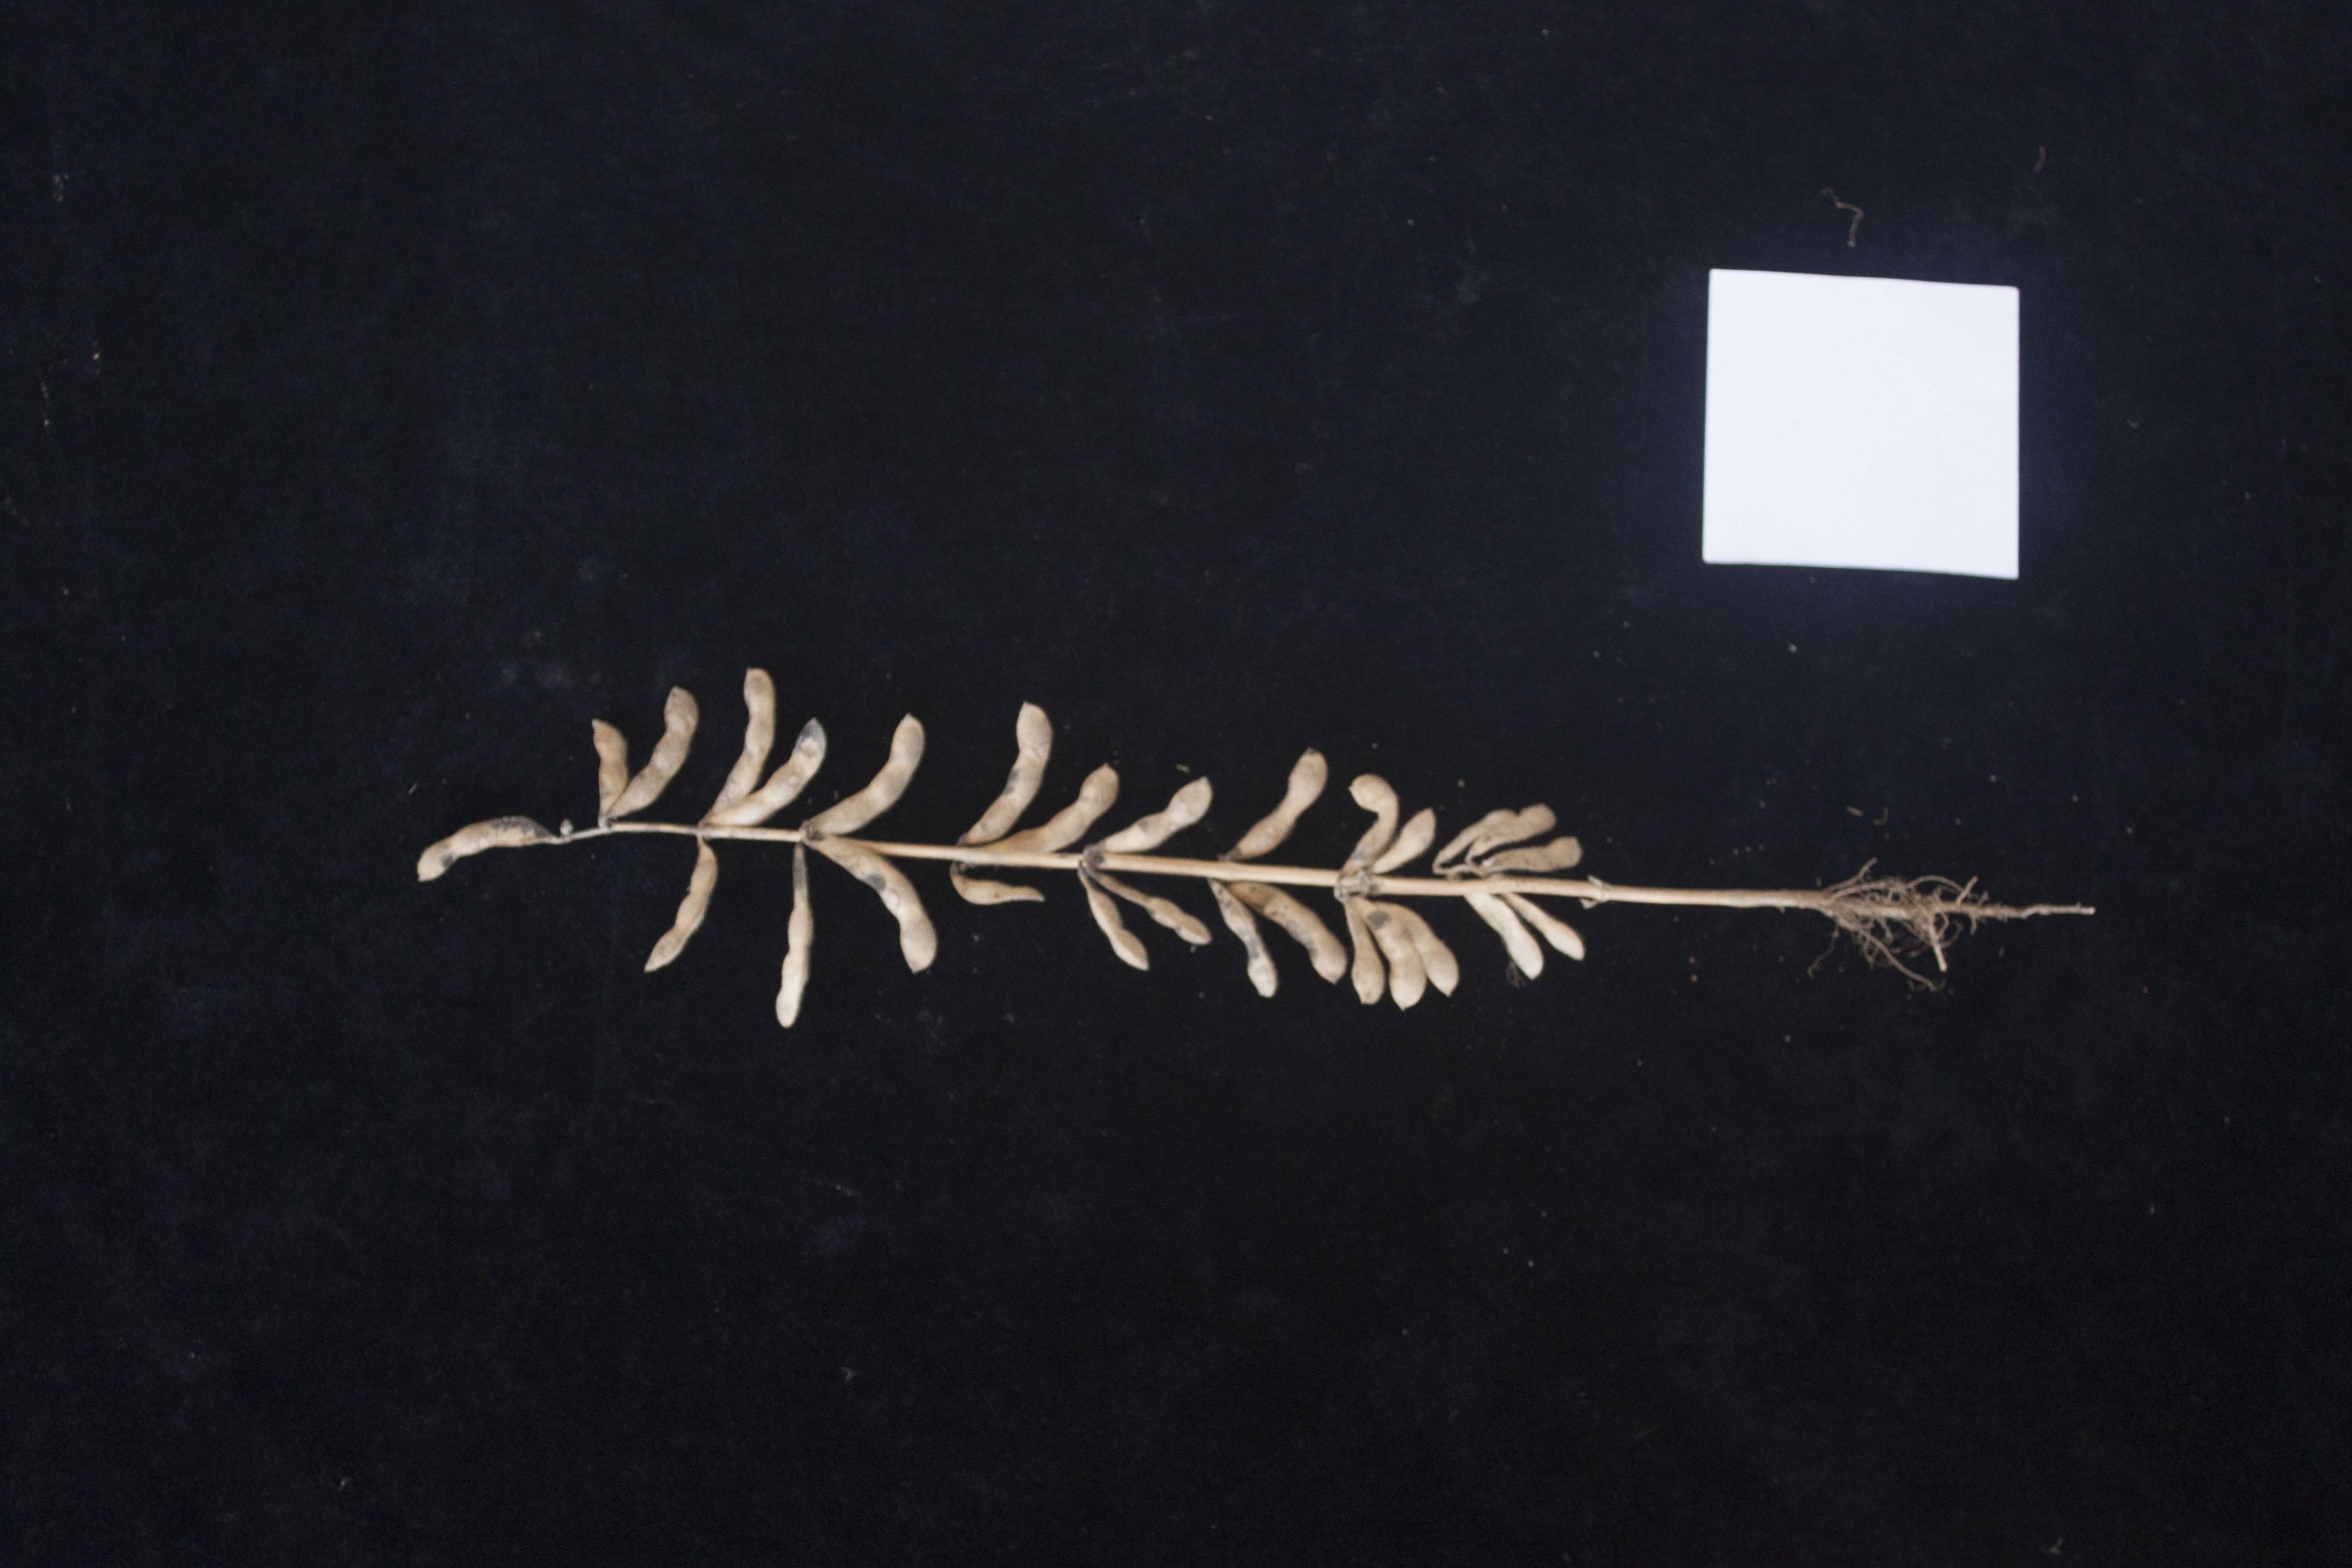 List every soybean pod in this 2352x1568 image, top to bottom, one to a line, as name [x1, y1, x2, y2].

soybean pod [702, 672, 774, 825]
soybean pod [603, 688, 697, 818]
soybean pod [962, 705, 1050, 845]
soybean pod [802, 718, 925, 835]
soybean pod [594, 721, 627, 815]
soybean pod [711, 722, 826, 826]
soybean pod [1225, 748, 1325, 858]
soybean pod [985, 766, 1119, 857]
soybean pod [1341, 776, 1397, 878]
soybean pod [1094, 780, 1211, 852]
soybean pod [1467, 806, 1556, 859]
soybean pod [1368, 810, 1434, 875]
soybean pod [1432, 811, 1517, 868]
soybean pod [418, 820, 555, 882]
soybean pod [1479, 838, 1581, 874]
soybean pod [644, 842, 718, 971]
soybean pod [808, 843, 937, 973]
soybean pod [778, 847, 813, 1028]
soybean pod [1086, 867, 1211, 945]
soybean pod [1078, 870, 1148, 970]
soybean pod [951, 872, 1044, 906]
soybean pod [1453, 880, 1542, 980]
soybean pod [1208, 880, 1275, 998]
soybean pod [1225, 883, 1345, 983]
soybean pod [1500, 895, 1584, 962]
soybean pod [1344, 898, 1385, 1006]
soybean pod [1355, 901, 1425, 1010]
soybean pod [1373, 903, 1460, 998]